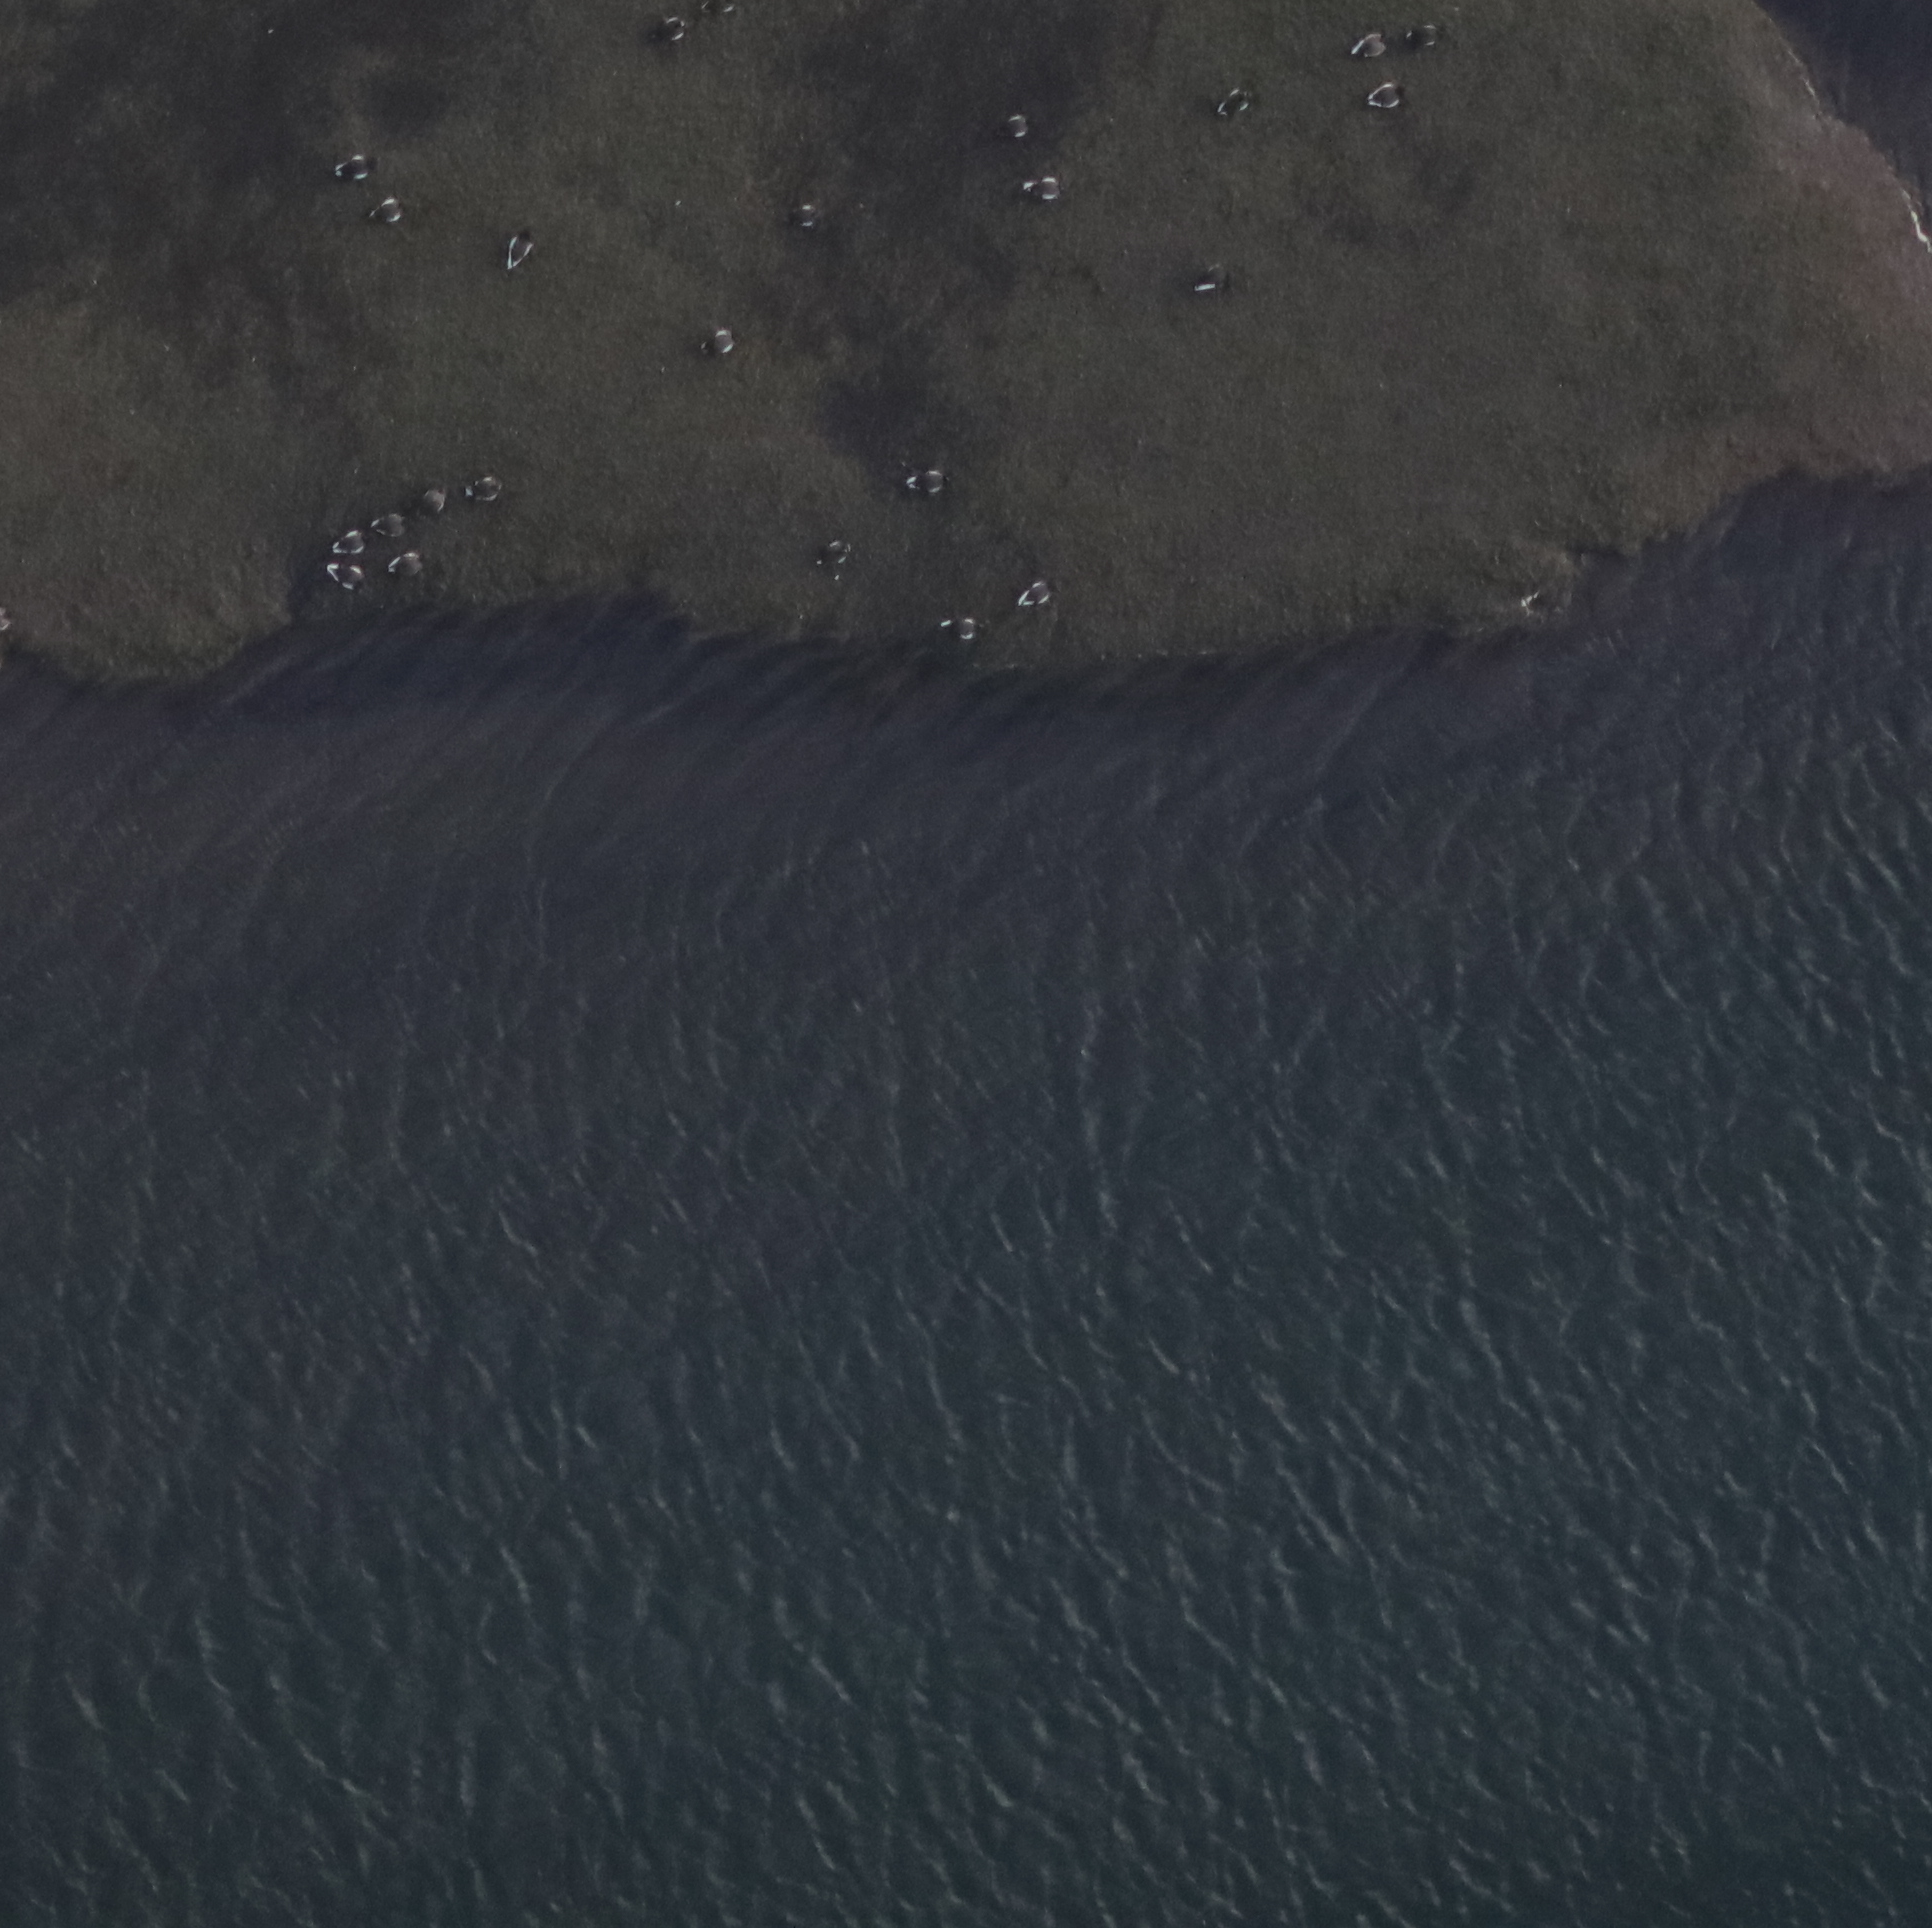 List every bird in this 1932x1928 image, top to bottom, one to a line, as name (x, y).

brant (718, 2)
brant (667, 30)
brant (1427, 35)
brant (1368, 45)
brant (1386, 95)
brant (1235, 102)
brant (1019, 125)
brant (356, 167)
brant (1045, 187)
brant (388, 210)
brant (806, 215)
brant (520, 248)
brant (1209, 283)
brant (719, 341)
brant (929, 480)
brant (485, 488)
brant (436, 498)
brant (386, 522)
brant (349, 544)
brant (836, 549)
brant (408, 563)
brant (347, 573)
brant (1037, 593)
brant (962, 631)